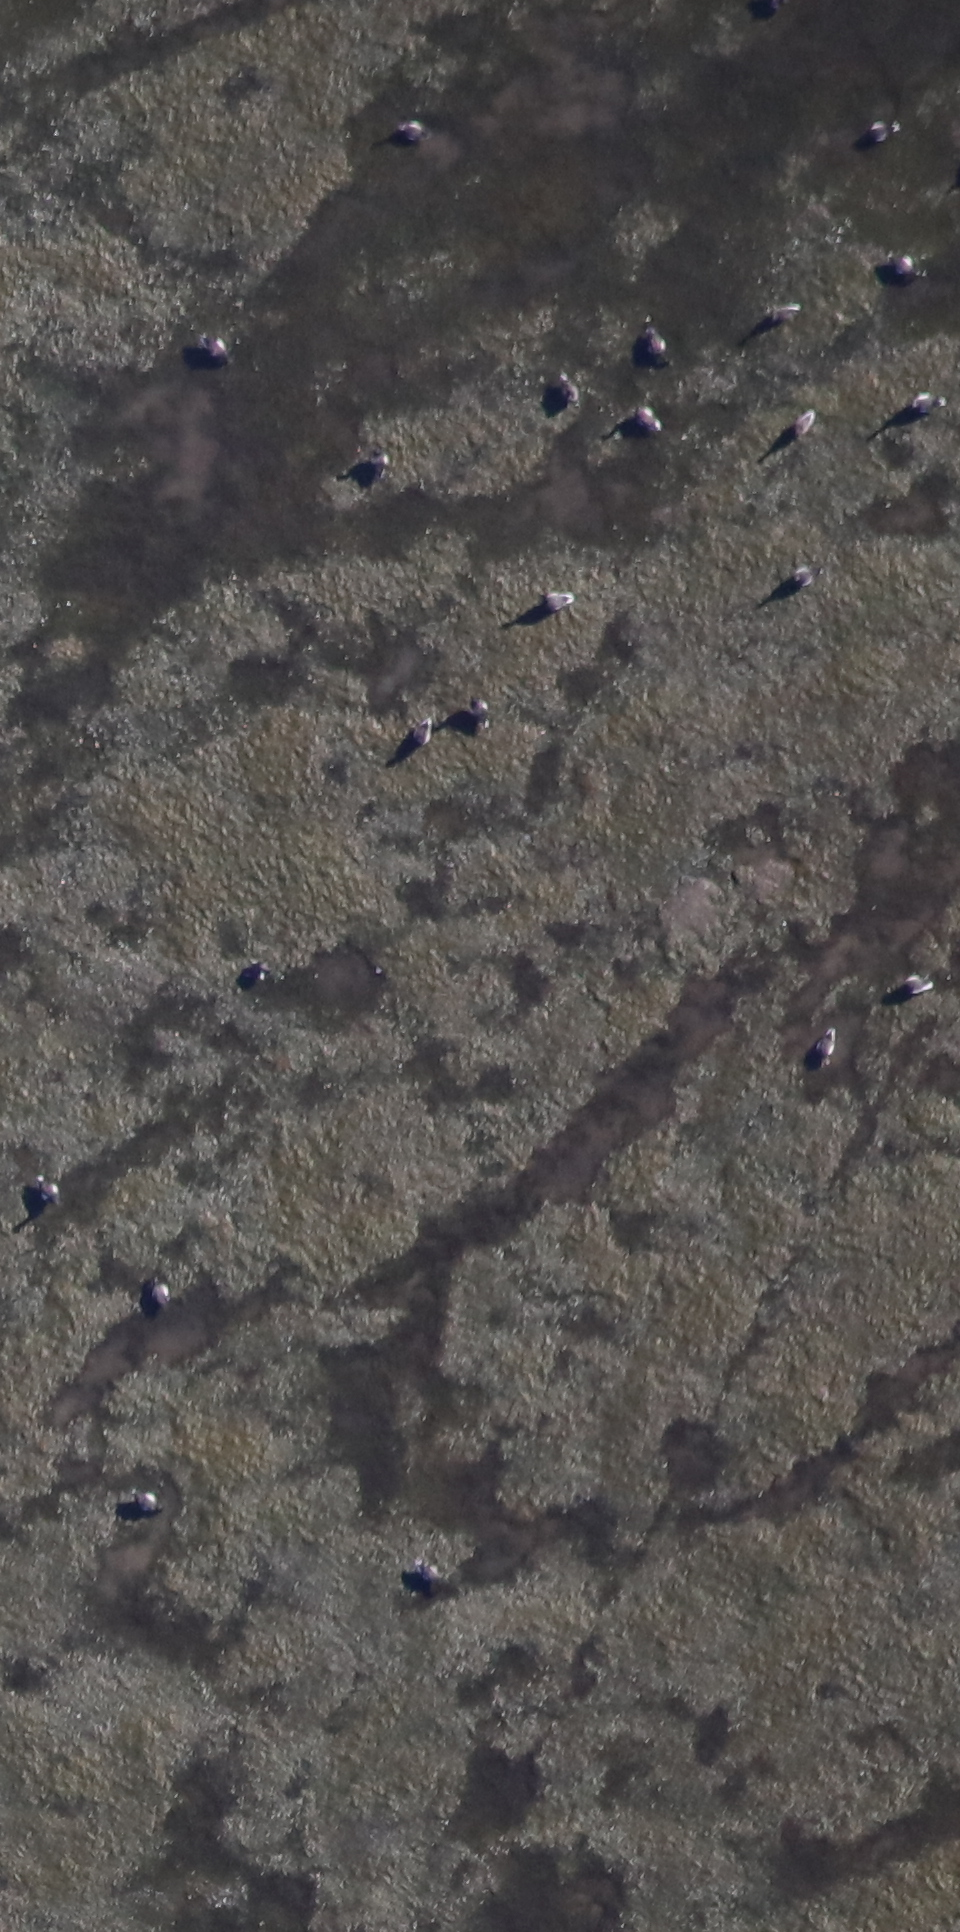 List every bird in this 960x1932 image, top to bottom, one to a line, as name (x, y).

brant (414, 131)
brant (883, 131)
brant (903, 263)
brant (787, 310)
brant (655, 342)
brant (219, 349)
brant (575, 392)
brant (925, 402)
brant (647, 417)
brant (804, 422)
brant (385, 462)
brant (803, 575)
brant (559, 601)
brant (481, 713)
brant (422, 732)
brant (260, 966)
brant (916, 984)
brant (825, 1045)
brant (49, 1190)
brant (161, 1293)
brant (148, 1502)
brant (430, 1572)